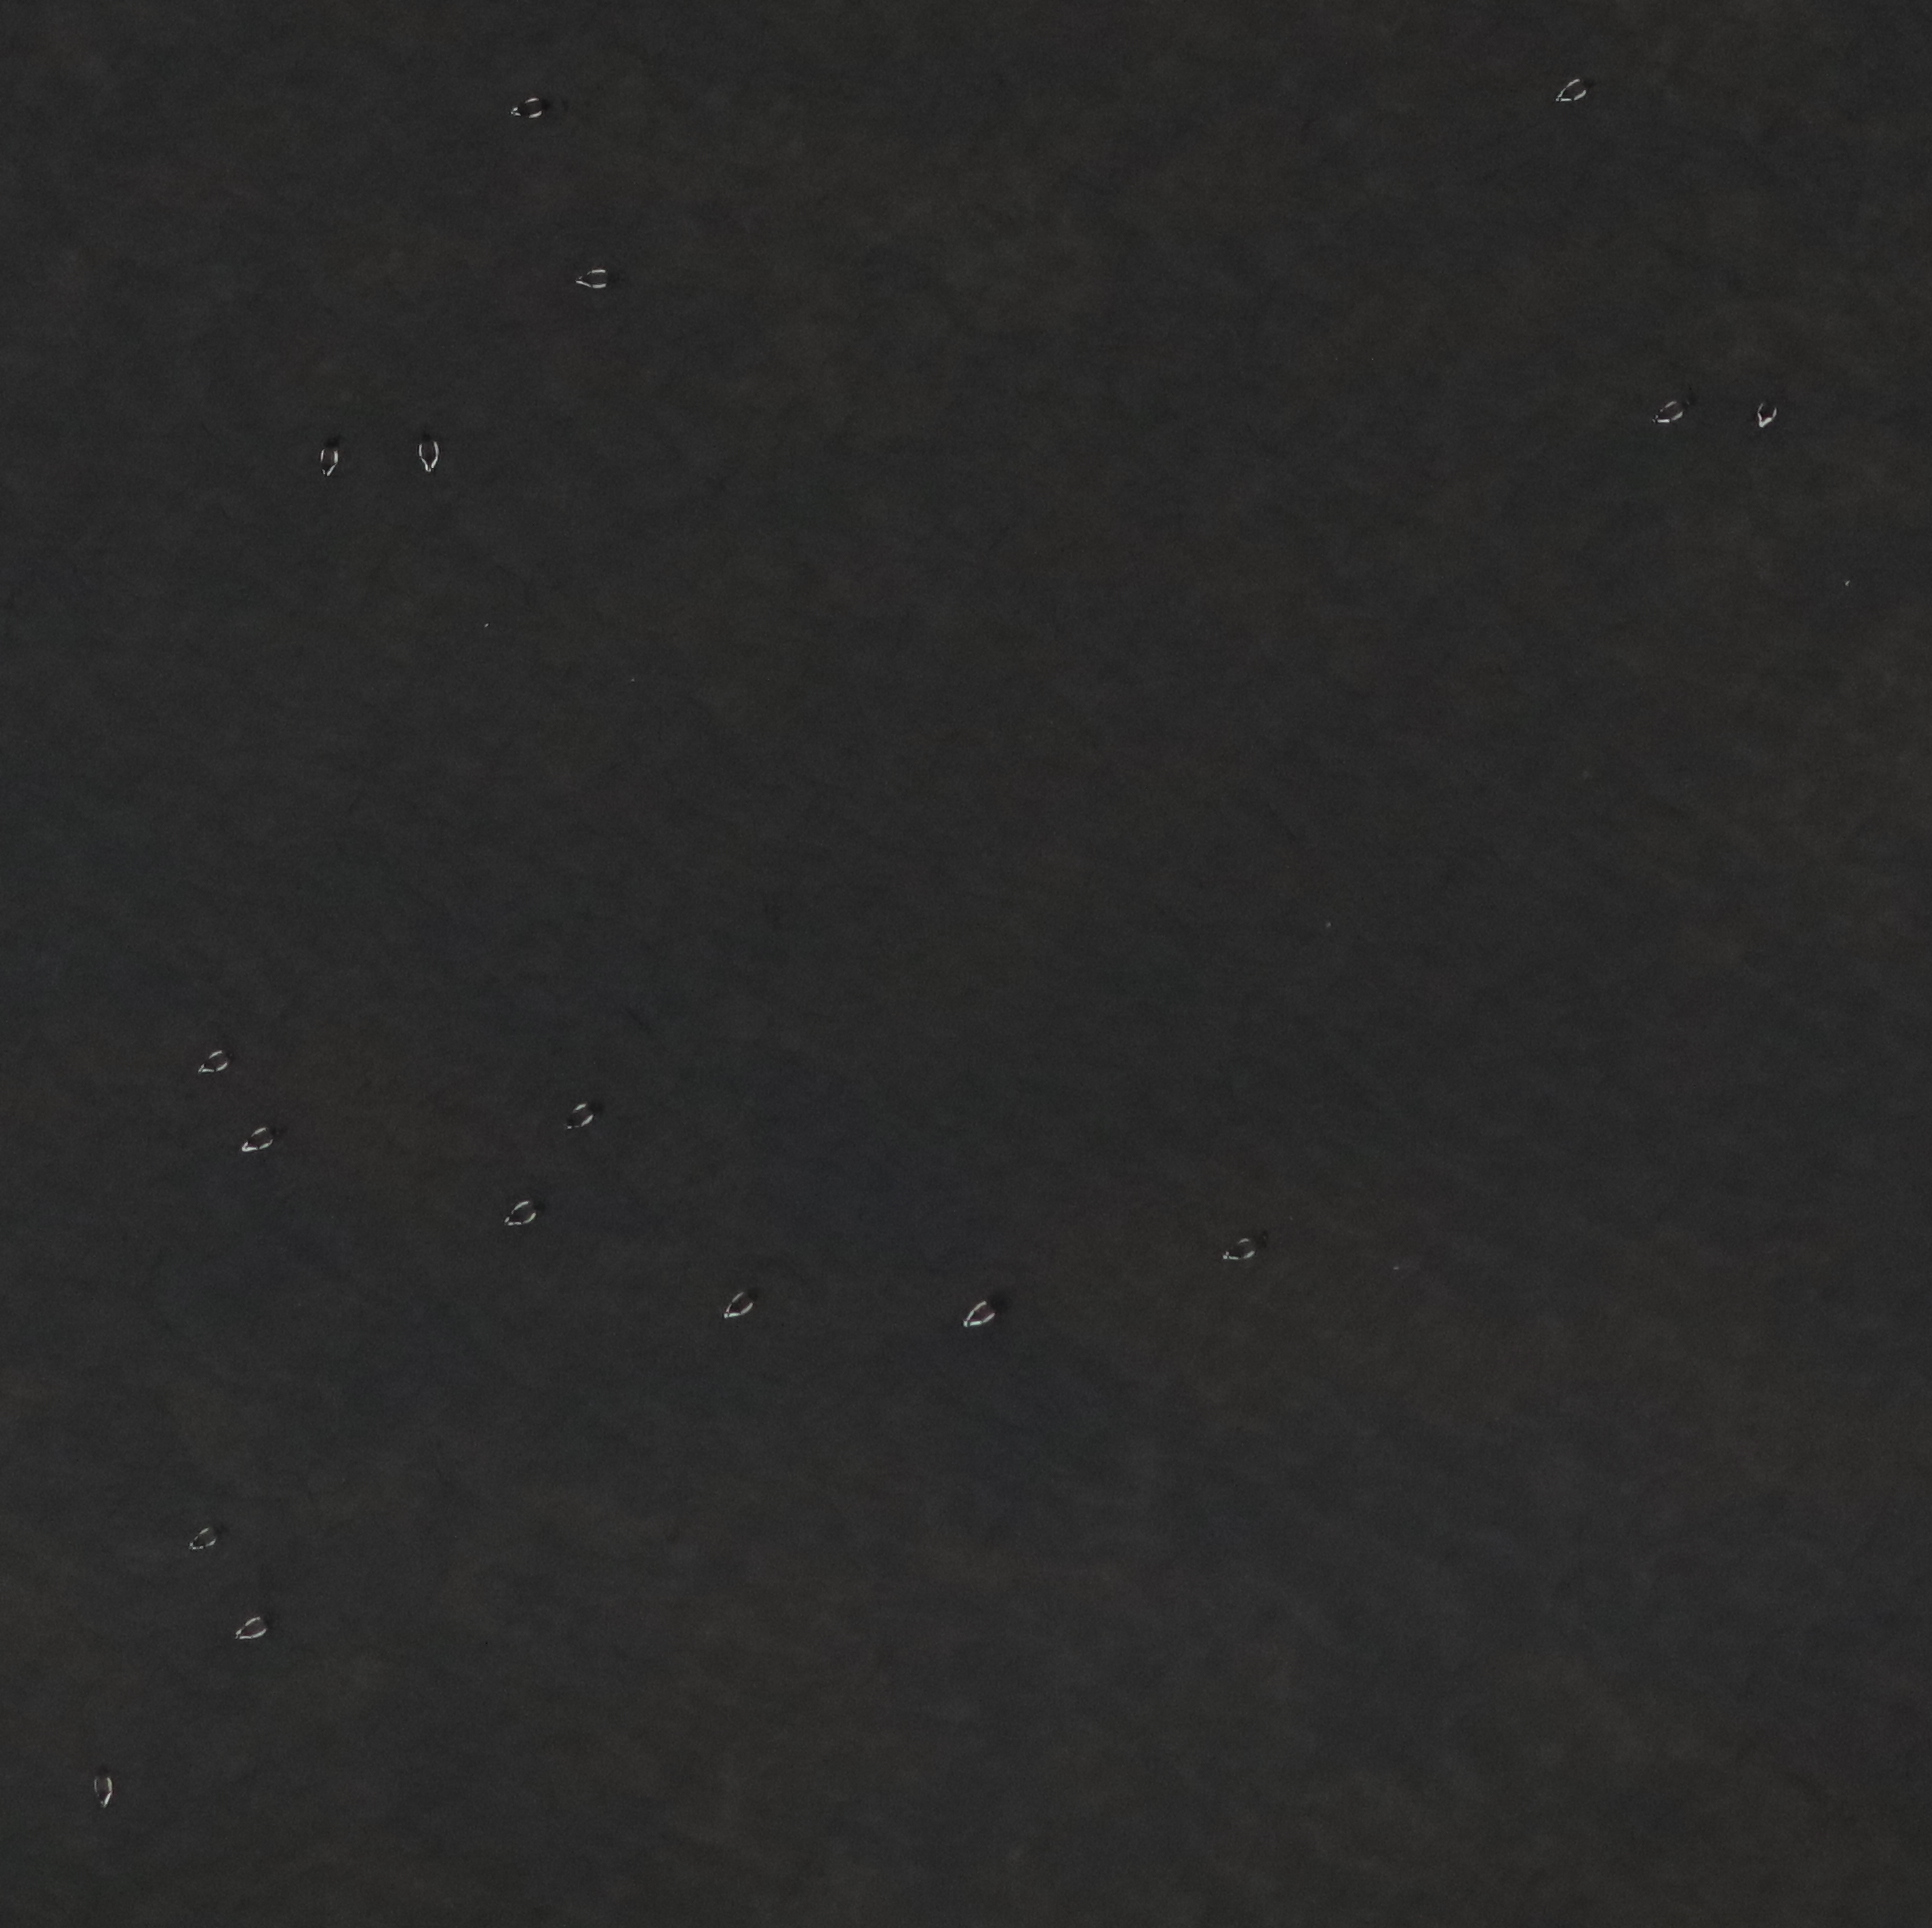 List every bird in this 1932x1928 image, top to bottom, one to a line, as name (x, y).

brant (1575, 90)
brant (532, 108)
brant (594, 279)
brant (1766, 411)
brant (1673, 412)
brant (427, 452)
brant (330, 456)
brant (216, 1060)
brant (582, 1117)
brant (260, 1141)
brant (523, 1213)
brant (1243, 1250)
brant (741, 1304)
brant (983, 1313)
brant (205, 1539)
brant (254, 1629)
brant (103, 1789)